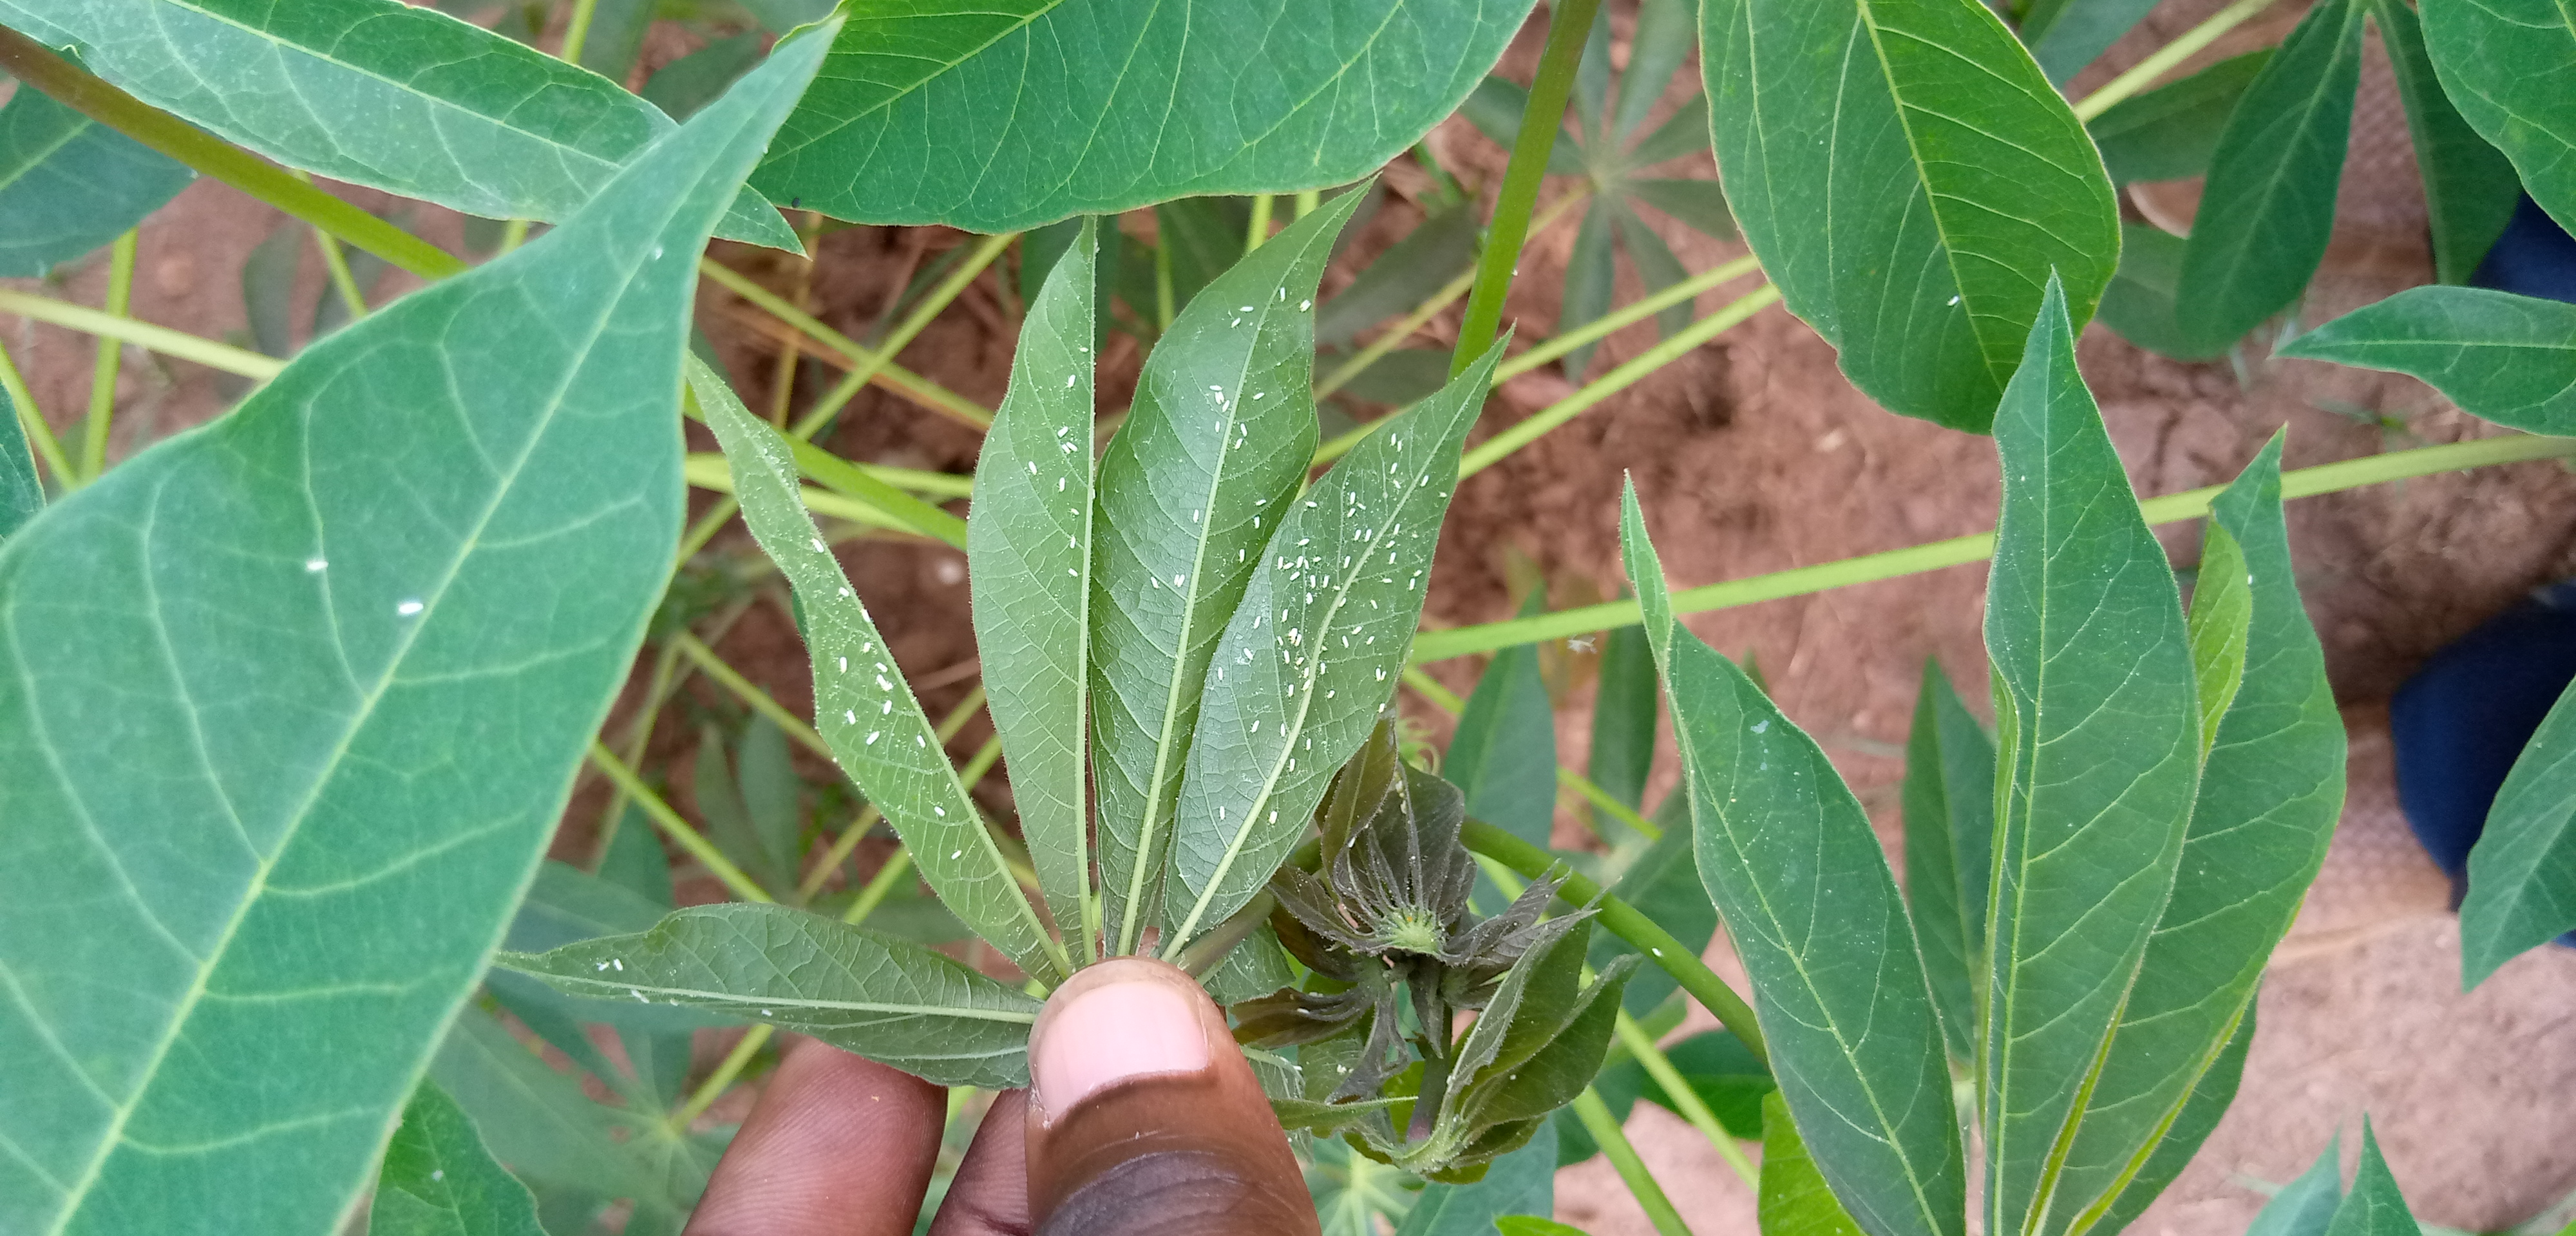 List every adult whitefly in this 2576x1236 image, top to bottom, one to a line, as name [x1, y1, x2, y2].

whitefly [1510, 267, 1520, 278]
whitefly [1278, 284, 1287, 304]
whitefly [1945, 294, 1962, 310]
whitefly [1300, 297, 1312, 315]
whitefly [1238, 304, 1255, 314]
whitefly [1229, 317, 1244, 331]
whitefly [1077, 346, 1089, 354]
whitefly [1066, 372, 1077, 390]
whitefly [1207, 384, 1222, 391]
whitefly [1215, 389, 1221, 406]
whitefly [1219, 391, 1227, 403]
whitefly [1252, 391, 1265, 402]
whitefly [1221, 398, 1231, 414]
whitefly [1214, 418, 1222, 434]
whitefly [1239, 422, 1249, 438]
whitefly [1056, 424, 1070, 437]
whitefly [1388, 431, 1398, 447]
whitefly [1233, 437, 1244, 451]
whitefly [1396, 438, 1404, 453]
whitefly [1066, 441, 1079, 453]
whitefly [1060, 442, 1071, 456]
whitefly [1027, 459, 1040, 478]
whitefly [1388, 460, 1399, 476]
whitefly [1419, 473, 1430, 487]
whitefly [1057, 475, 1068, 494]
whitefly [1392, 477, 1402, 490]
whitefly [1347, 487, 1357, 506]
whitefly [1438, 490, 1449, 500]
whitefly [1252, 498, 1269, 508]
whitefly [1303, 498, 1318, 509]
whitefly [1356, 500, 1367, 511]
whitefly [1192, 506, 1200, 524]
whitefly [1068, 507, 1081, 516]
whitefly [1346, 507, 1356, 518]
whitefly [1253, 514, 1262, 531]
whitefly [1392, 521, 1401, 537]
whitefly [1364, 526, 1372, 544]
whitefly [1352, 527, 1361, 543]
whitefly [1069, 533, 1076, 550]
whitefly [1295, 536, 1312, 548]
whitefly [809, 536, 826, 555]
whitefly [1385, 538, 1397, 550]
whitefly [1238, 546, 1246, 565]
whitefly [1385, 549, 1399, 566]
whitefly [1276, 554, 1283, 571]
whitefly [1296, 554, 1305, 570]
whitefly [1311, 554, 1323, 563]
whitefly [1341, 554, 1352, 570]
whitefly [301, 556, 332, 575]
whitefly [1303, 557, 1312, 572]
whitefly [1283, 560, 1295, 572]
whitefly [1066, 566, 1081, 579]
whitefly [1413, 568, 1425, 577]
whitefly [1289, 571, 1301, 581]
whitefly [1309, 571, 1320, 590]
whitefly [1174, 572, 1180, 585]
whitefly [1321, 572, 1329, 588]
whitefly [2246, 572, 2255, 587]
whitefly [1178, 572, 1187, 588]
whitefly [1149, 574, 1160, 590]
whitefly [1380, 577, 1395, 585]
whitefly [1408, 577, 1416, 592]
whitefly [1331, 584, 1345, 593]
whitefly [837, 585, 853, 598]
whitefly [1303, 590, 1314, 606]
whitefly [1338, 595, 1348, 610]
whitefly [394, 597, 426, 617]
whitefly [1368, 597, 1381, 611]
whitefly [859, 606, 873, 624]
whitefly [1280, 606, 1290, 624]
whitefly [1252, 614, 1263, 630]
whitefly [1351, 624, 1364, 636]
whitefly [1287, 626, 1298, 645]
whitefly [1295, 633, 1303, 648]
whitefly [1565, 633, 1598, 654]
whitefly [1341, 633, 1350, 650]
whitefly [1365, 633, 1376, 645]
whitefly [1274, 634, 1287, 647]
whitefly [861, 641, 873, 655]
whitefly [1242, 646, 1255, 662]
whitefly [1282, 648, 1291, 666]
whitefly [837, 655, 848, 674]
whitefly [1294, 655, 1307, 665]
whitefly [1320, 660, 1327, 677]
whitefly [875, 660, 889, 673]
whitefly [1302, 664, 1309, 679]
whitefly [1216, 665, 1224, 683]
whitefly [1374, 666, 1383, 683]
whitefly [1381, 669, 1387, 682]
whitefly [876, 673, 885, 686]
whitefly [1301, 677, 1312, 693]
whitefly [883, 681, 894, 692]
whitefly [1285, 681, 1295, 700]
whitefly [1324, 686, 1335, 700]
whitefly [881, 698, 893, 716]
whitefly [1376, 700, 1385, 715]
whitefly [844, 709, 858, 727]
whitefly [1251, 717, 1262, 735]
whitefly [1279, 720, 1289, 738]
whitefly [865, 729, 882, 747]
whitefly [915, 733, 928, 750]
whitefly [1305, 734, 1315, 753]
whitefly [1287, 757, 1298, 776]
whitefly [1217, 803, 1227, 821]
whitefly [933, 804, 947, 819]
whitefly [1265, 808, 1282, 827]
whitefly [1348, 835, 1356, 849]
whitefly [949, 848, 963, 861]
whitefly [1651, 946, 1663, 957]
whitefly [612, 954, 627, 973]
whitefly [596, 959, 610, 972]
whitefly [630, 988, 641, 998]
whitefly [1307, 990, 1321, 998]
whitefly [640, 995, 651, 1005]
whitefly [668, 996, 681, 1007]
whitefly [1296, 1007, 1311, 1014]
whitefly [759, 1007, 774, 1018]
whitefly [1337, 1062, 1347, 1074]
whitefly [1291, 1064, 1305, 1073]
whitefly [1508, 1071, 1518, 1083]
whitefly [1444, 1073, 1453, 1085]